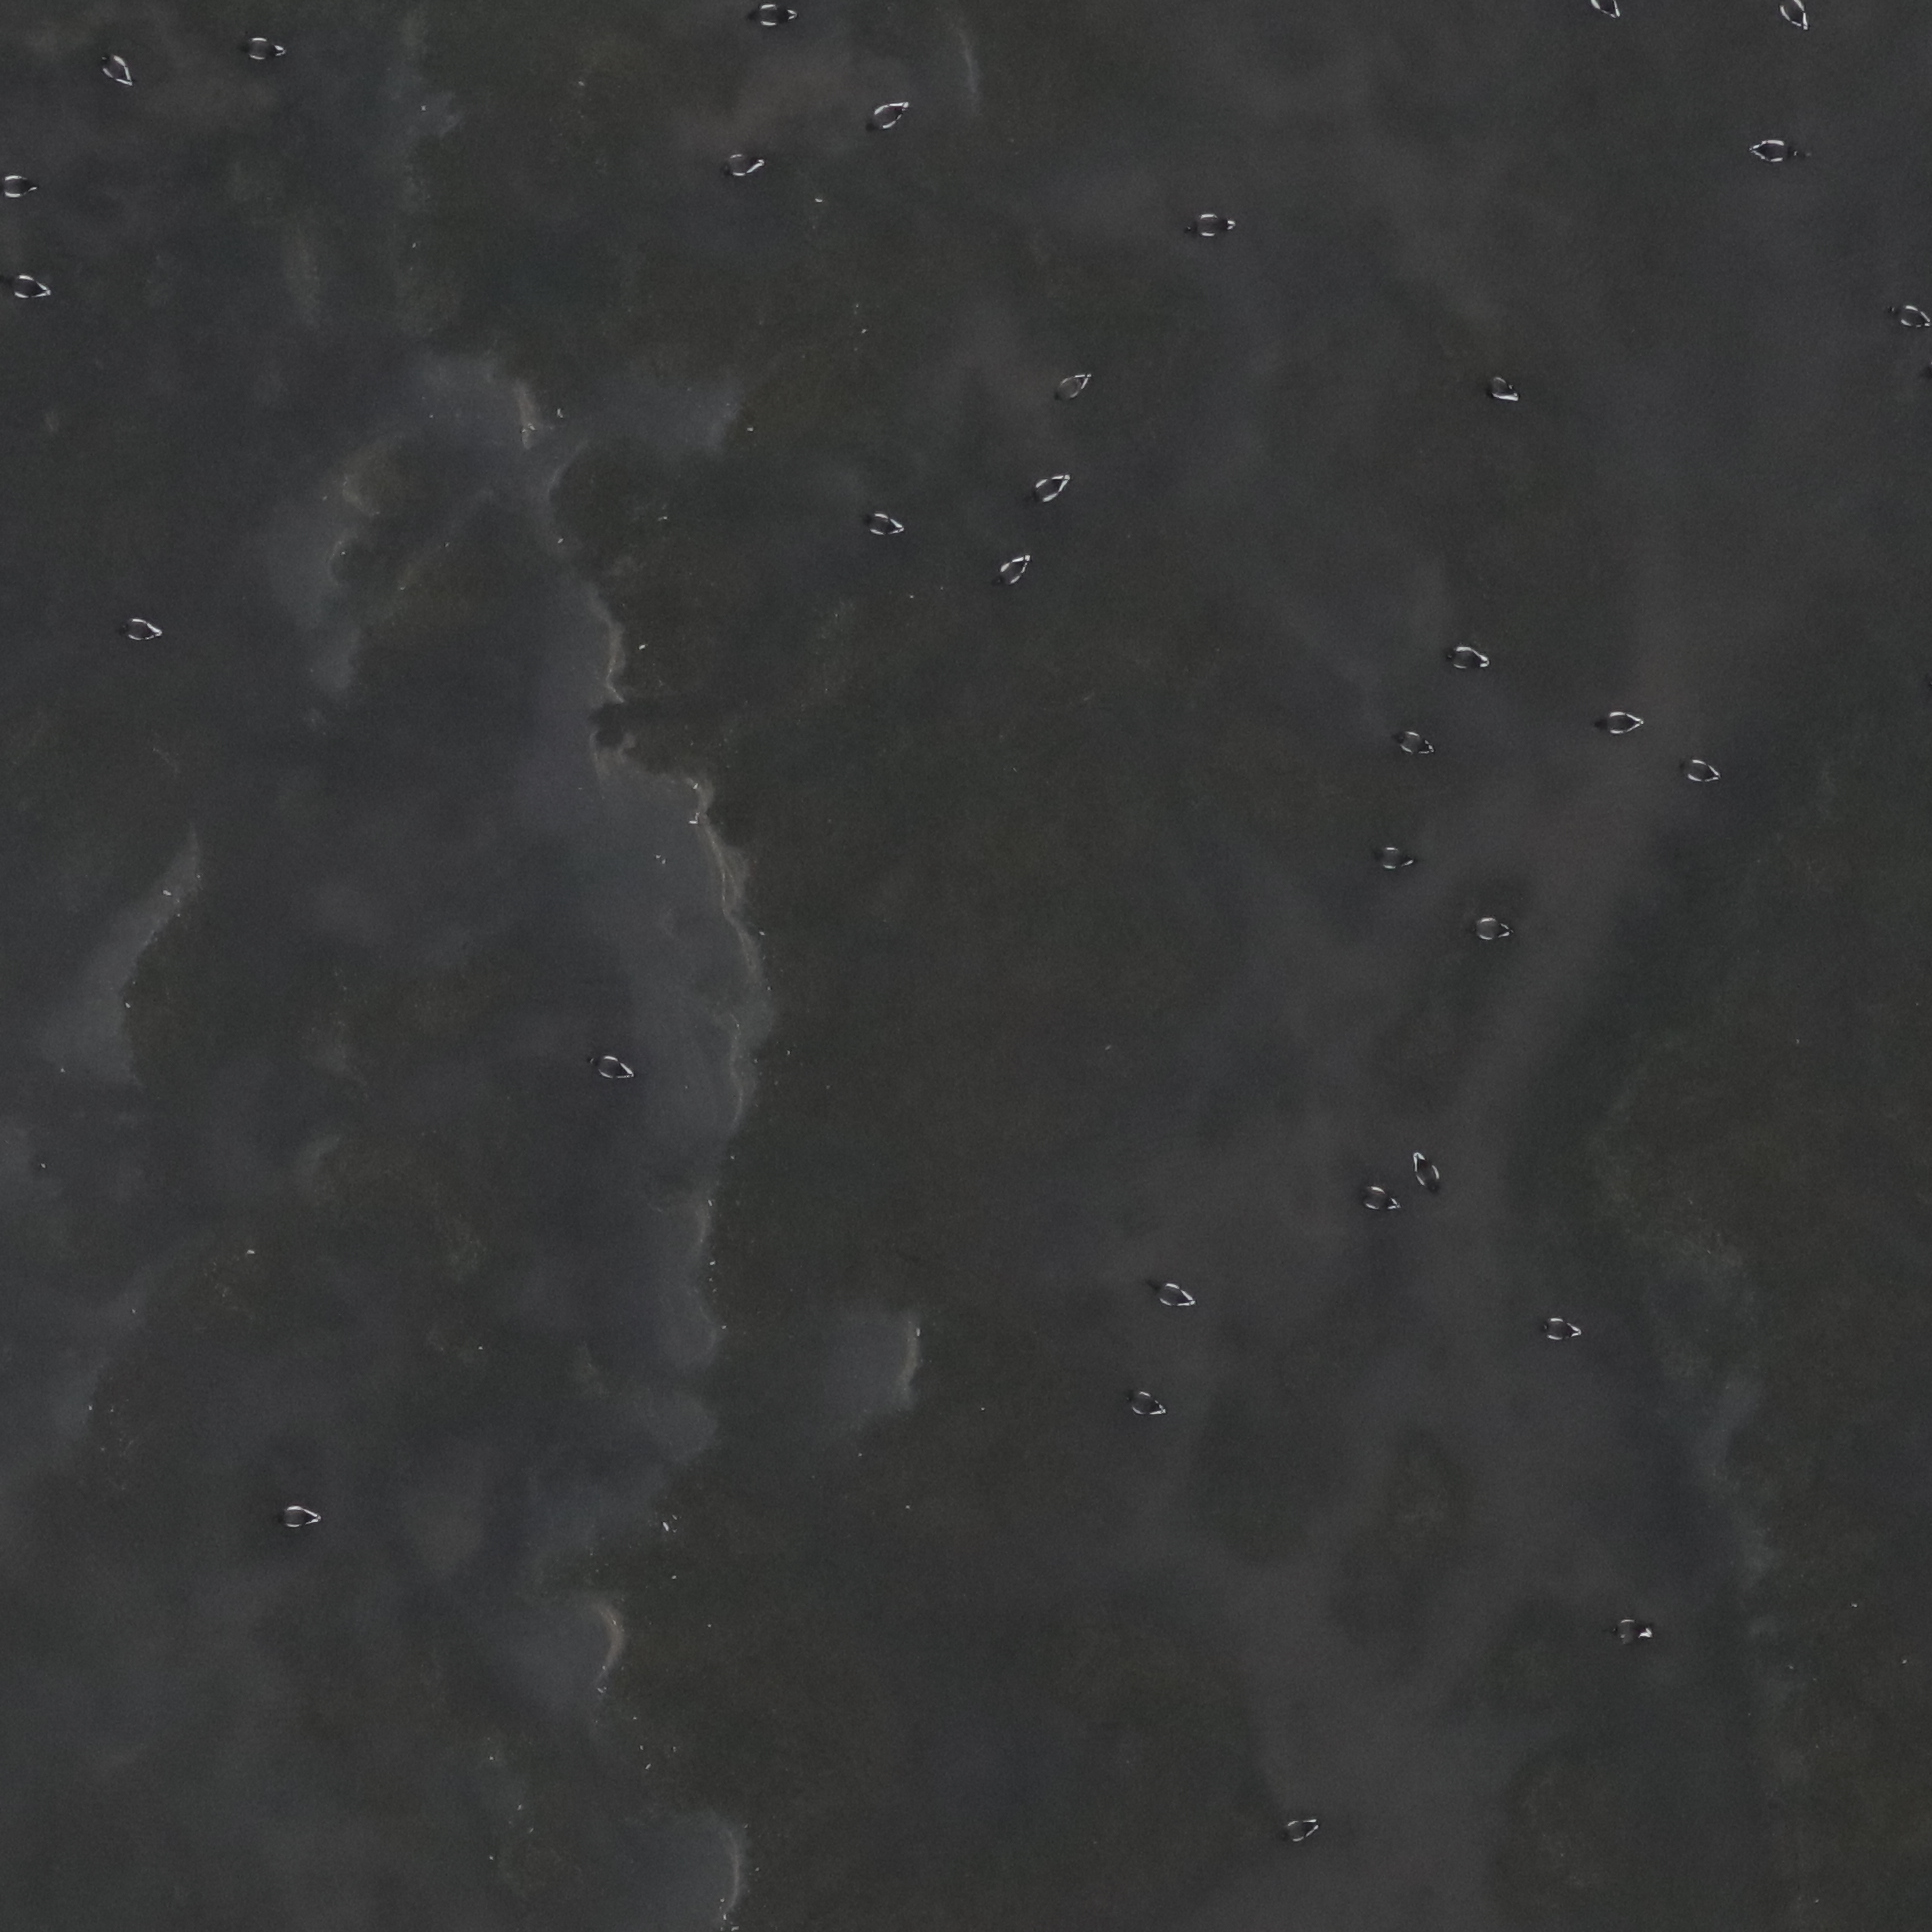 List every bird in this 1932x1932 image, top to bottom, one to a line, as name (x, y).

brant (1606, 0)
brant (1795, 12)
brant (773, 15)
brant (261, 47)
brant (117, 69)
brant (885, 117)
brant (1775, 150)
brant (743, 164)
brant (16, 187)
brant (1212, 226)
brant (28, 286)
brant (1912, 317)
brant (1070, 387)
brant (1512, 390)
brant (1050, 489)
brant (882, 524)
brant (1013, 571)
brant (139, 629)
brant (1466, 657)
brant (1620, 723)
brant (1415, 743)
brant (1699, 770)
brant (1396, 859)
brant (1491, 929)
brant (610, 1067)
brant (1427, 1174)
brant (1378, 1199)
brant (1171, 1295)
brant (1561, 1330)
brant (1144, 1404)
brant (298, 1518)
brant (1634, 1630)
brant (1300, 1831)